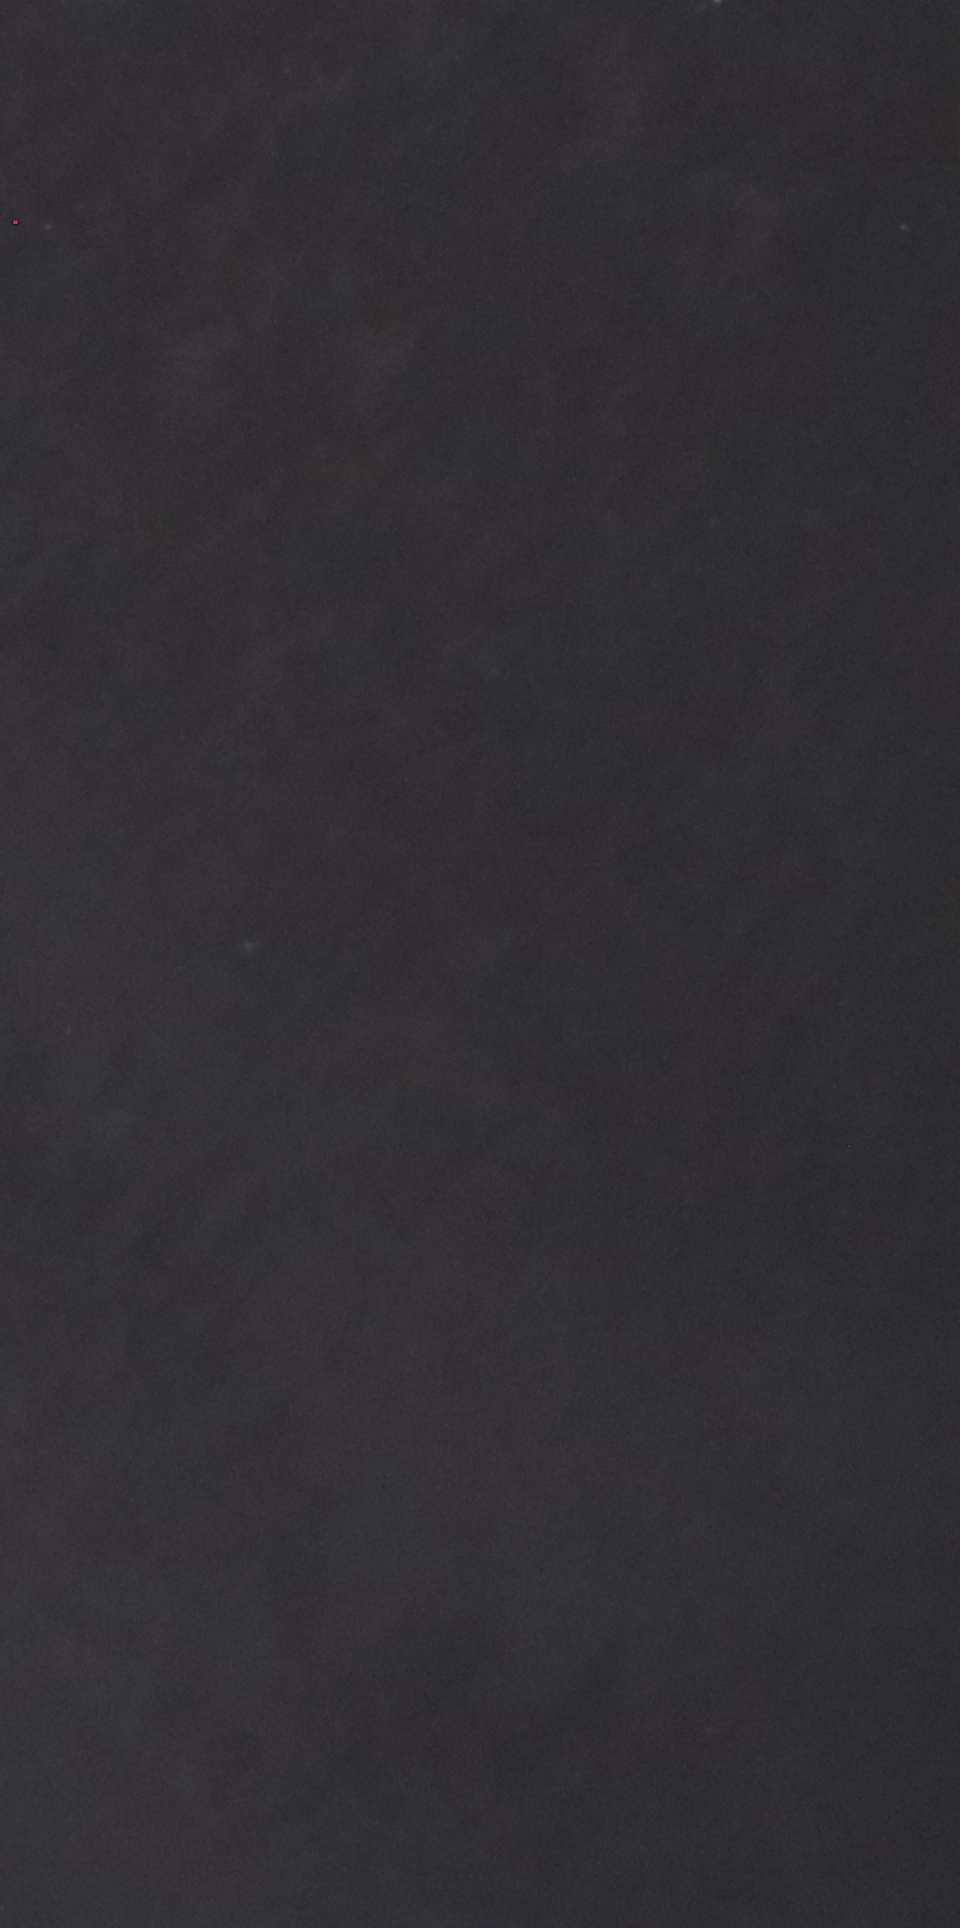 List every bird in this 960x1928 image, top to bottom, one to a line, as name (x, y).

None